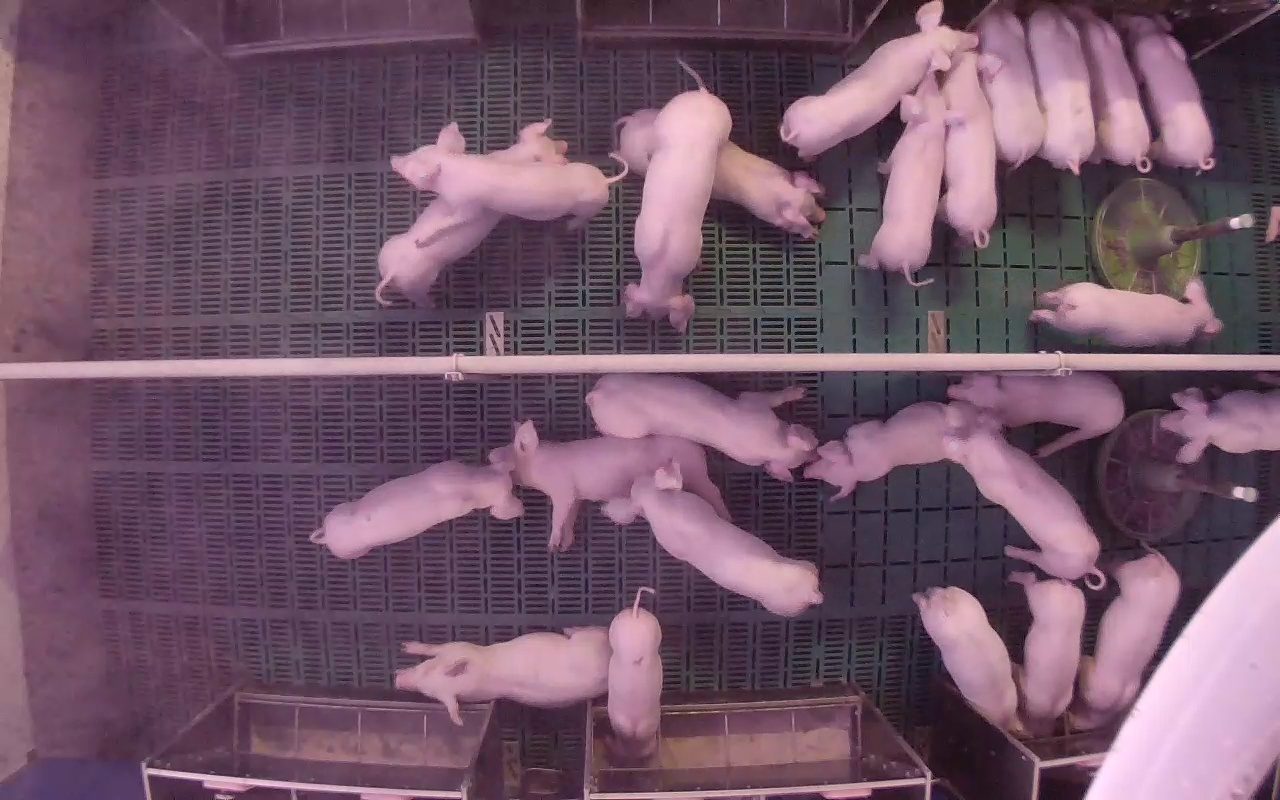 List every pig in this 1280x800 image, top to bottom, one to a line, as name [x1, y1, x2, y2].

pig [779, 0, 980, 161]
pig [976, 0, 1045, 177]
pig [1026, 3, 1097, 177]
pig [1057, 4, 1153, 174]
pig [1113, 13, 1216, 173]
pig [932, 49, 1006, 248]
pig [622, 56, 735, 333]
pig [855, 68, 964, 288]
pig [610, 108, 827, 241]
pig [373, 117, 570, 309]
pig [388, 122, 630, 234]
pig [1028, 277, 1226, 349]
pig [586, 371, 818, 481]
pig [945, 371, 1125, 460]
pig [1159, 371, 1280, 467]
pig [804, 401, 982, 504]
pig [943, 408, 1106, 590]
pig [509, 419, 735, 553]
pig [309, 443, 527, 560]
pig [601, 459, 823, 616]
pig [1067, 539, 1183, 734]
pig [1008, 571, 1088, 739]
pig [913, 584, 1025, 735]
pig [603, 585, 664, 766]
pig [394, 626, 615, 727]